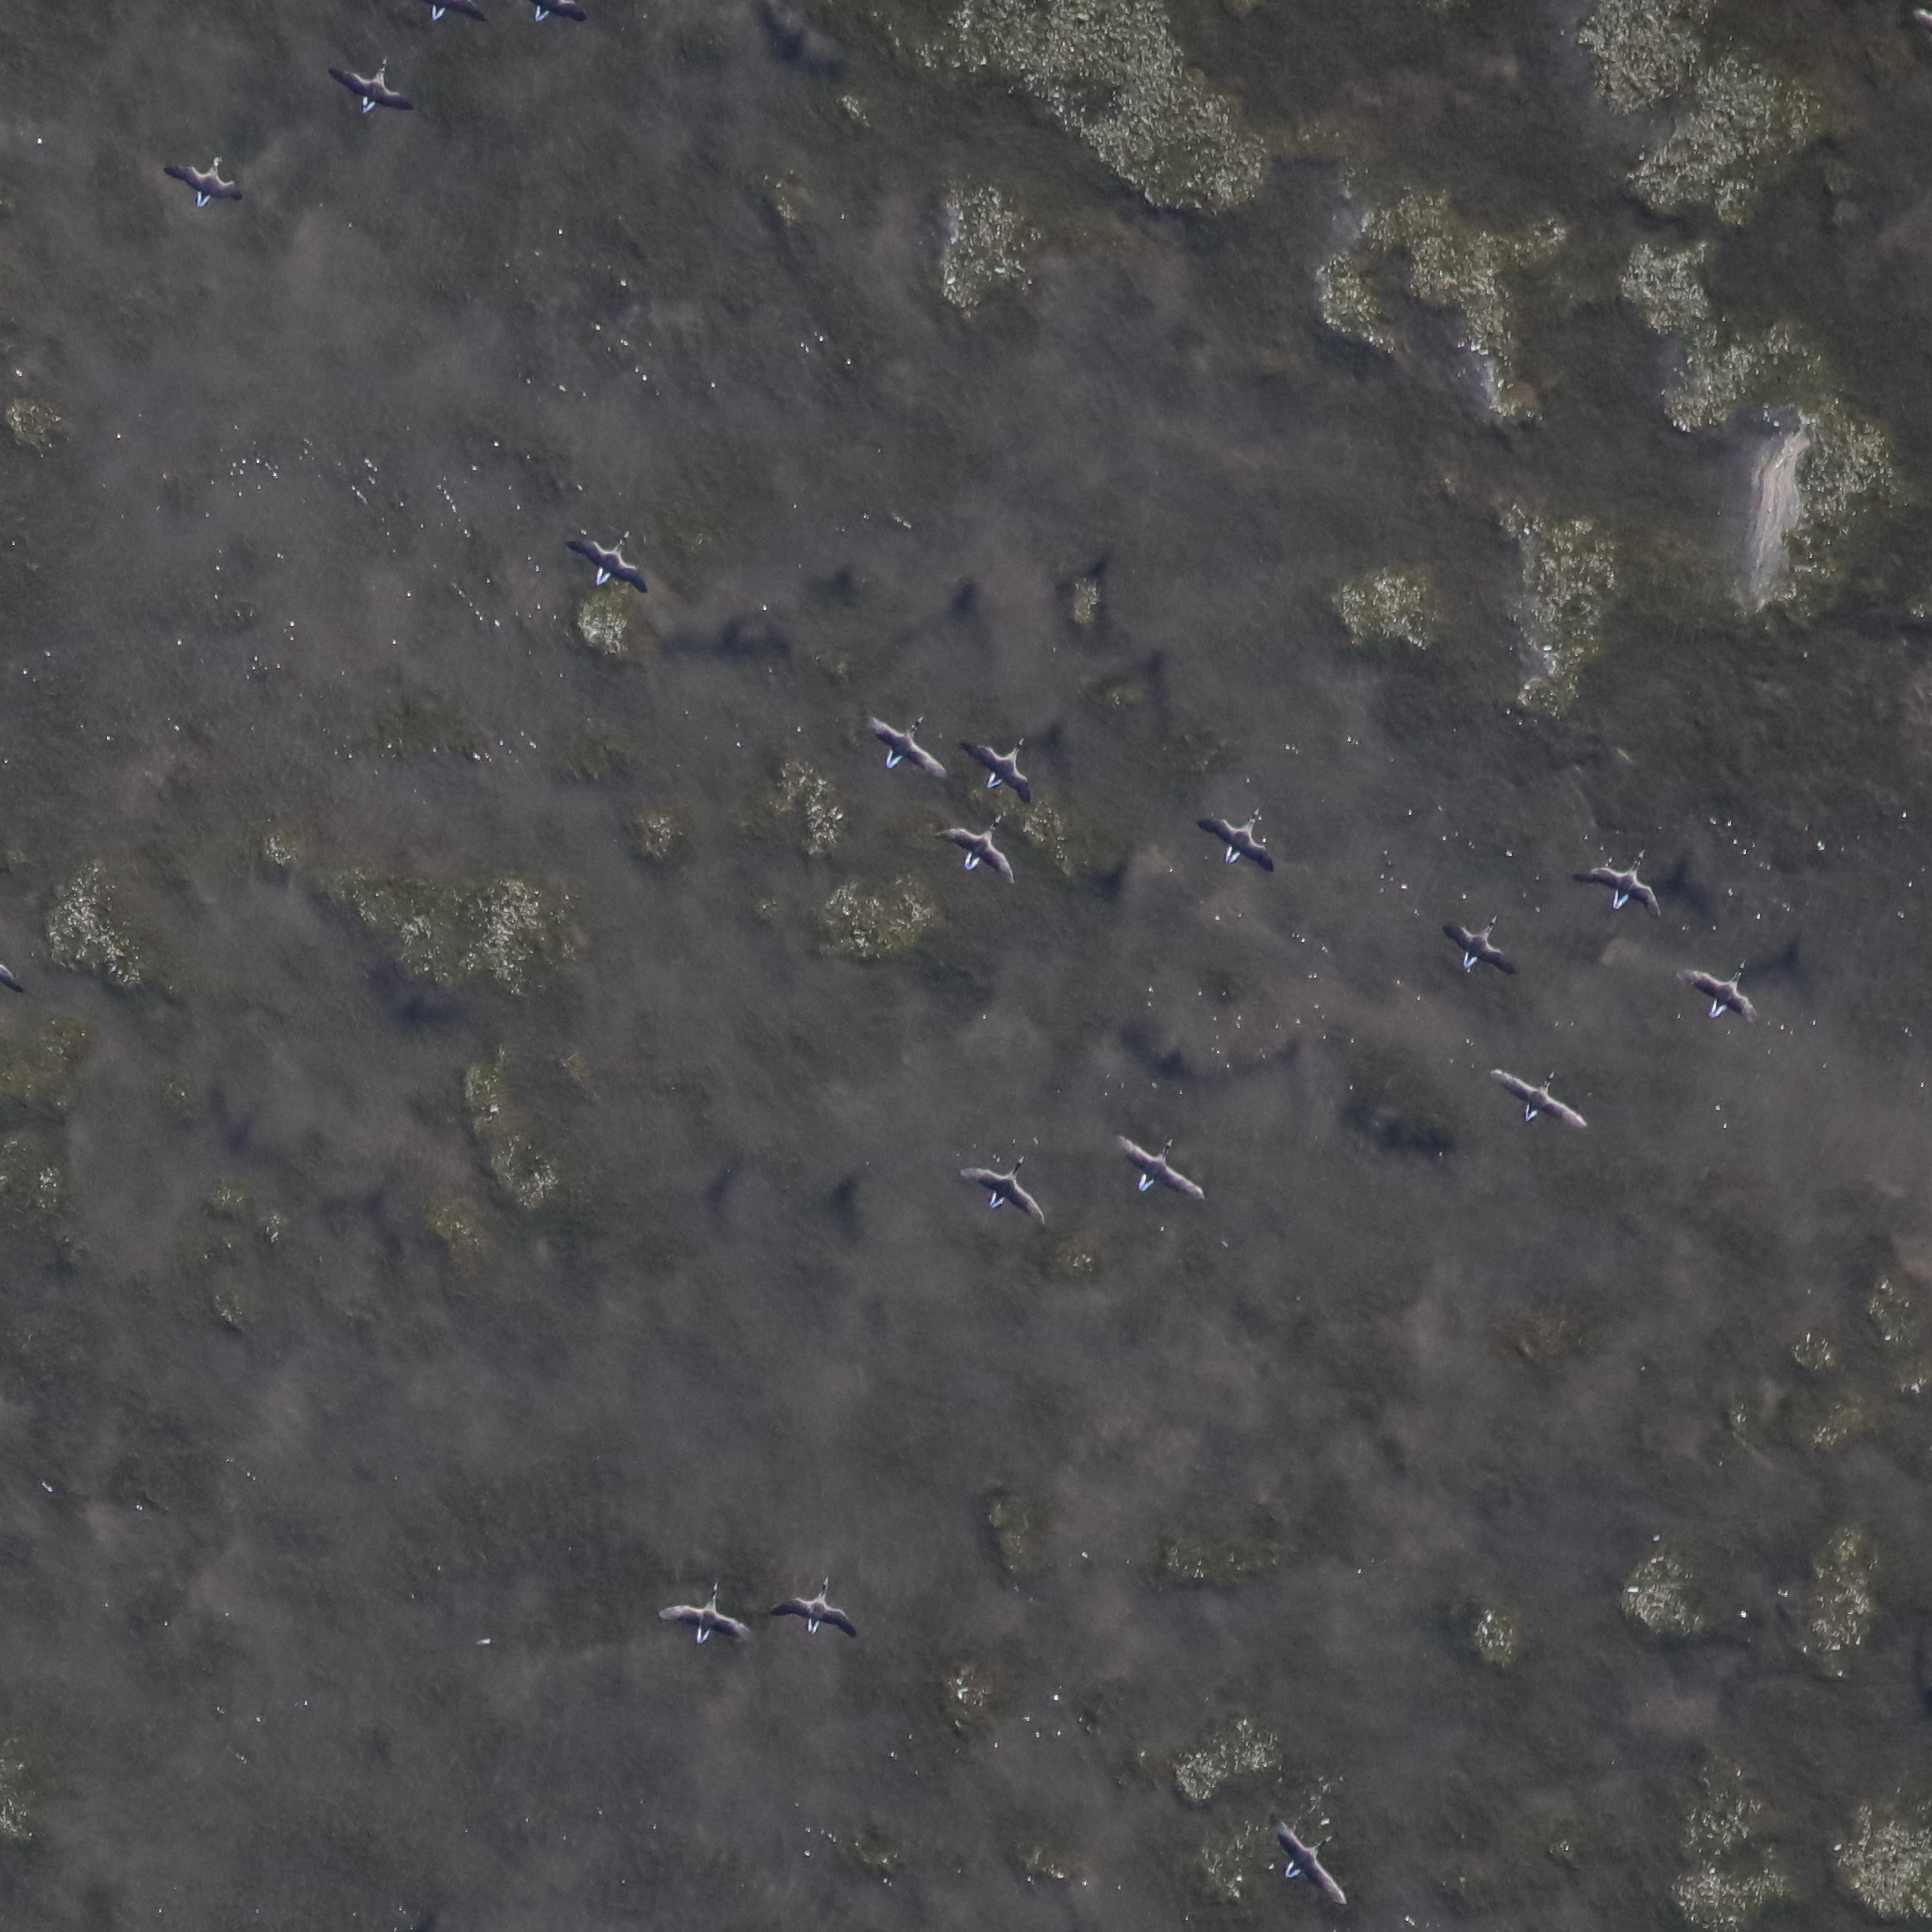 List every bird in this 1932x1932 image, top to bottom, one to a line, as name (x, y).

brant (446, 4)
brant (547, 6)
brant (369, 90)
brant (198, 174)
brant (610, 566)
brant (908, 749)
brant (1002, 763)
brant (1236, 842)
brant (980, 846)
brant (1619, 885)
brant (1474, 945)
brant (1709, 996)
brant (1542, 1101)
brant (1168, 1167)
brant (1014, 1186)
brant (810, 1612)
brant (708, 1617)
brant (1310, 1865)